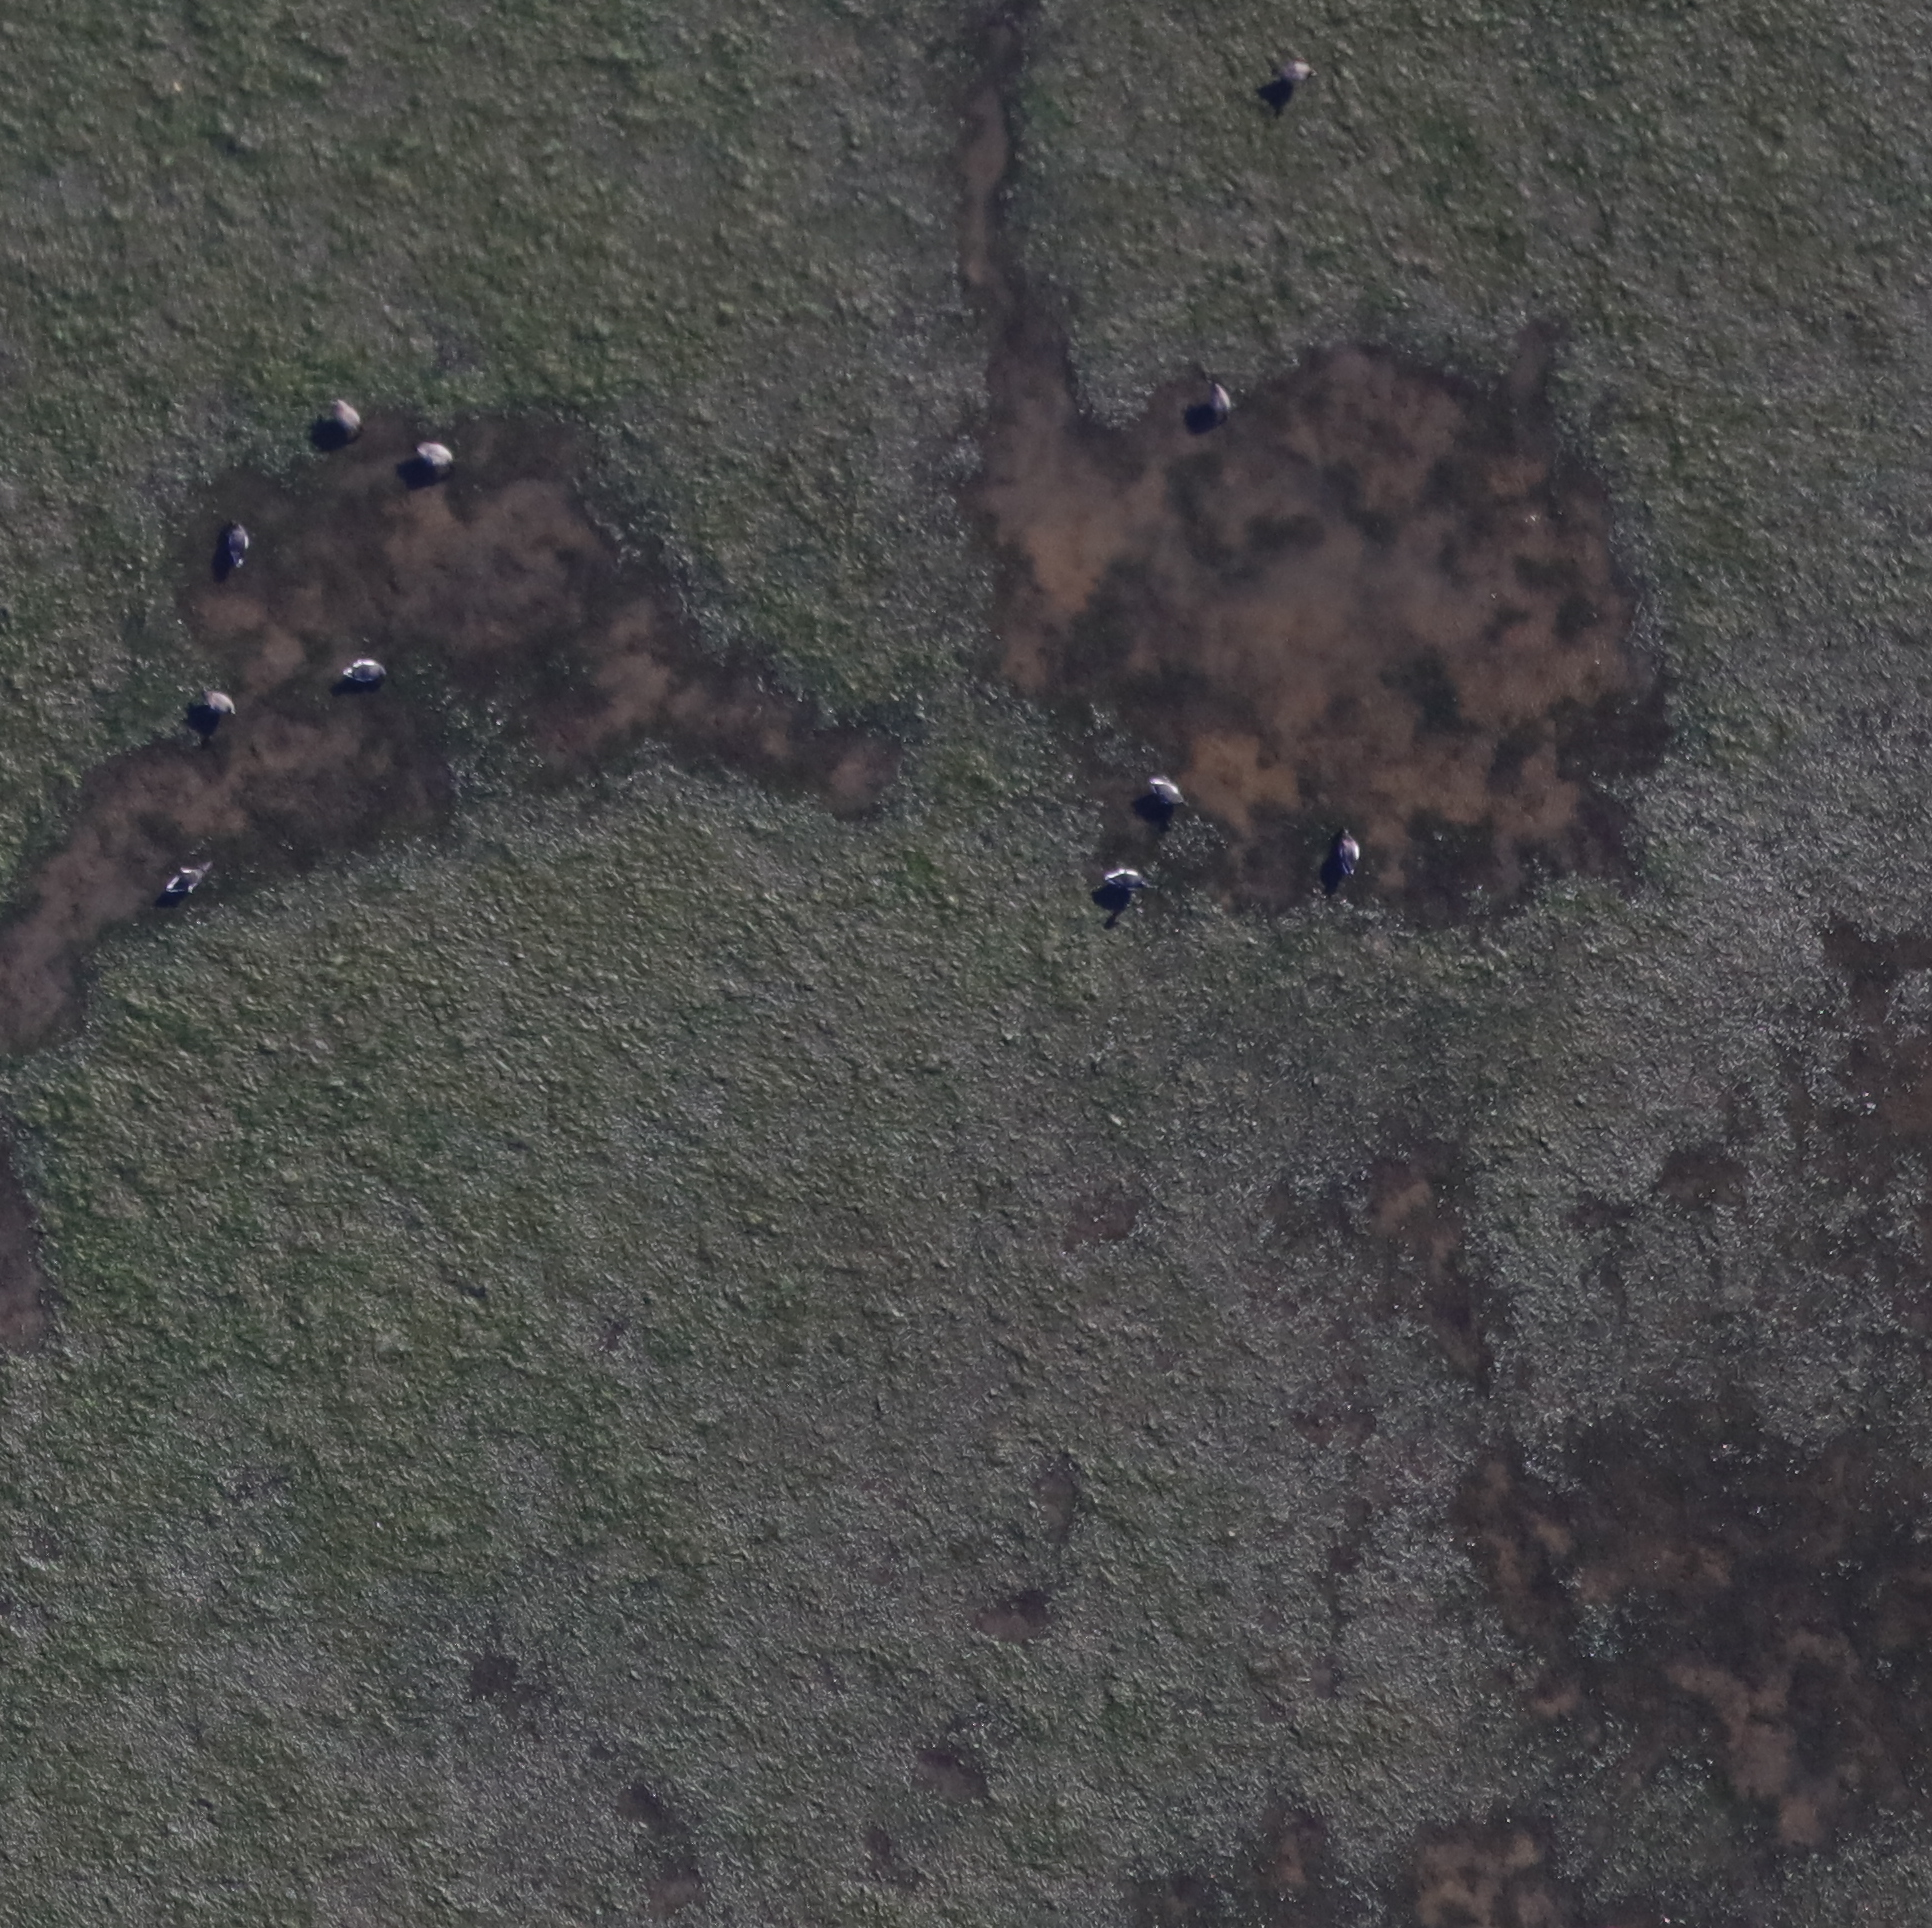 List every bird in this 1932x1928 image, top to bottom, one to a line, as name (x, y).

Canada goose (1291, 71)
Canada goose (1218, 398)
Canada goose (344, 414)
Canada goose (435, 451)
brant (236, 542)
brant (366, 673)
brant (217, 701)
brant (1168, 793)
brant (1350, 853)
brant (1127, 879)
brant (186, 880)